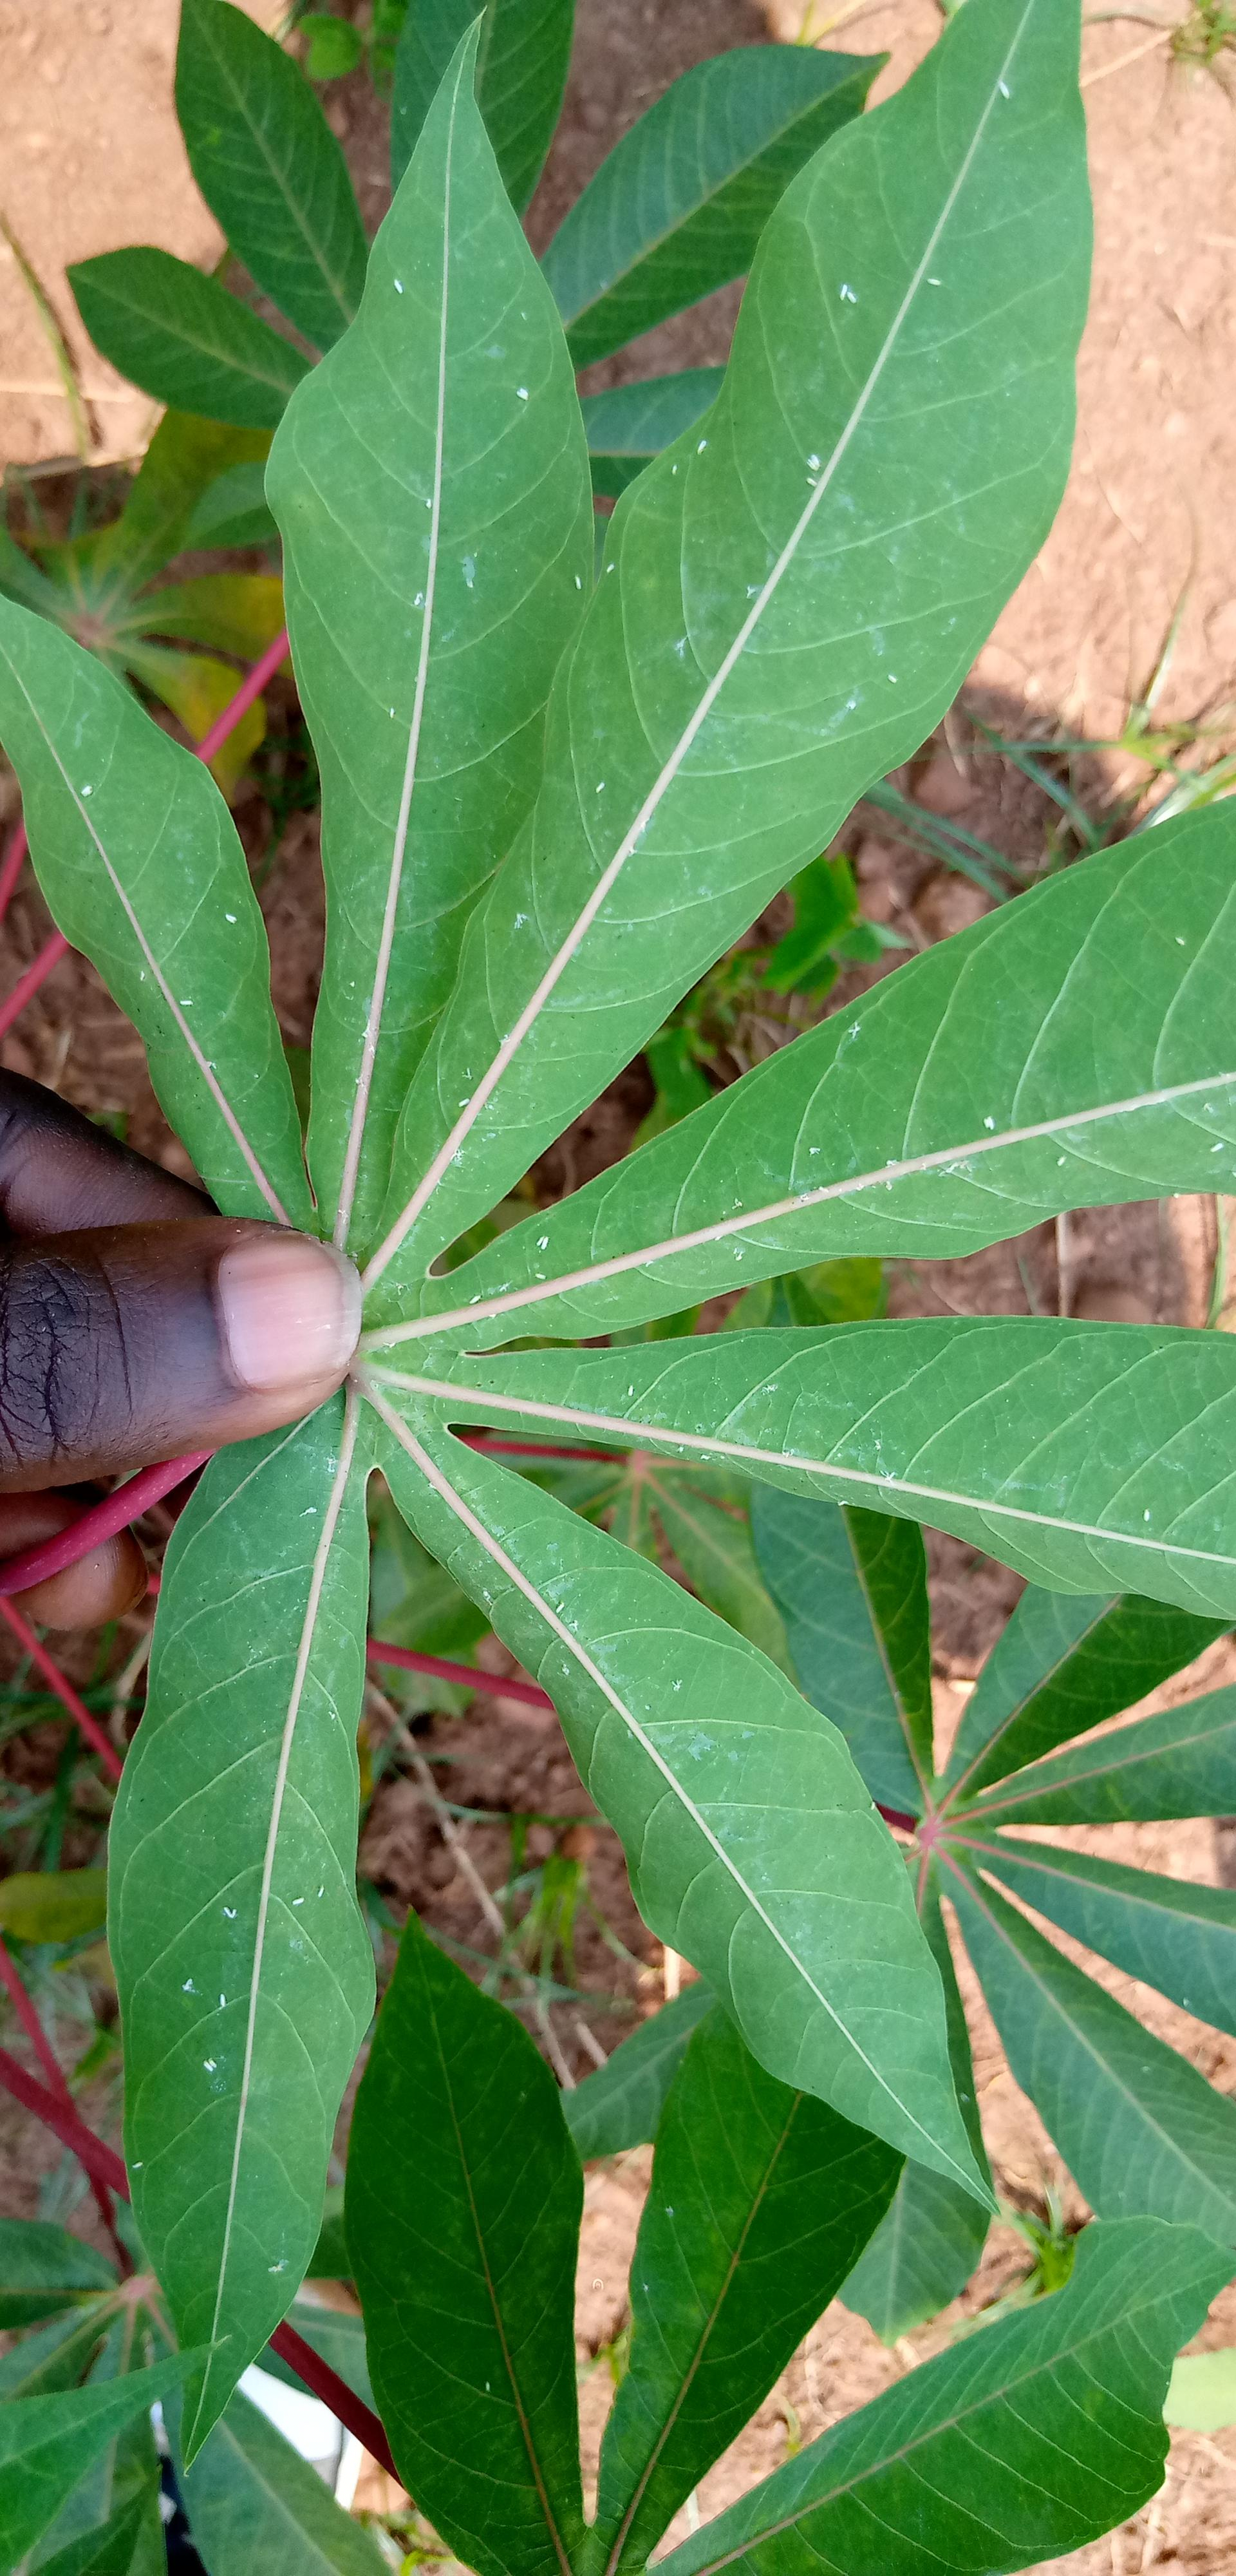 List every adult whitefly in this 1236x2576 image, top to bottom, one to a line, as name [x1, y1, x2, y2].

whitefly [994, 74, 1011, 103]
whitefly [924, 274, 942, 289]
whitefly [391, 275, 404, 299]
whitefly [834, 279, 858, 305]
whitefly [514, 383, 532, 404]
whitefly [694, 437, 709, 458]
whitefly [803, 453, 821, 471]
whitefly [422, 494, 435, 508]
whitefly [604, 560, 621, 575]
whitefly [570, 570, 588, 594]
whitefly [413, 592, 429, 609]
whitefly [592, 780, 608, 797]
whitefly [78, 784, 97, 799]
whitefly [223, 912, 239, 926]
whitefly [178, 999, 200, 1009]
whitefly [454, 1095, 474, 1110]
whitefly [982, 1113, 996, 1131]
whitefly [808, 1144, 827, 1159]
whitefly [1053, 1151, 1072, 1171]
whitefly [532, 1233, 552, 1252]
whitefly [530, 1269, 550, 1283]
whitefly [466, 1293, 485, 1304]
whitefly [625, 1381, 638, 1401]
whitefly [296, 1501, 319, 1522]
whitefly [1140, 1506, 1149, 1529]
whitefly [555, 1600, 566, 1620]
whitefly [669, 1676, 686, 1690]
whitefly [314, 1885, 328, 1899]
whitefly [290, 1895, 306, 1909]
whitefly [223, 1906, 239, 1922]
whitefly [178, 1974, 198, 1996]
whitefly [214, 1989, 229, 2011]
whitefly [201, 2056, 221, 2077]